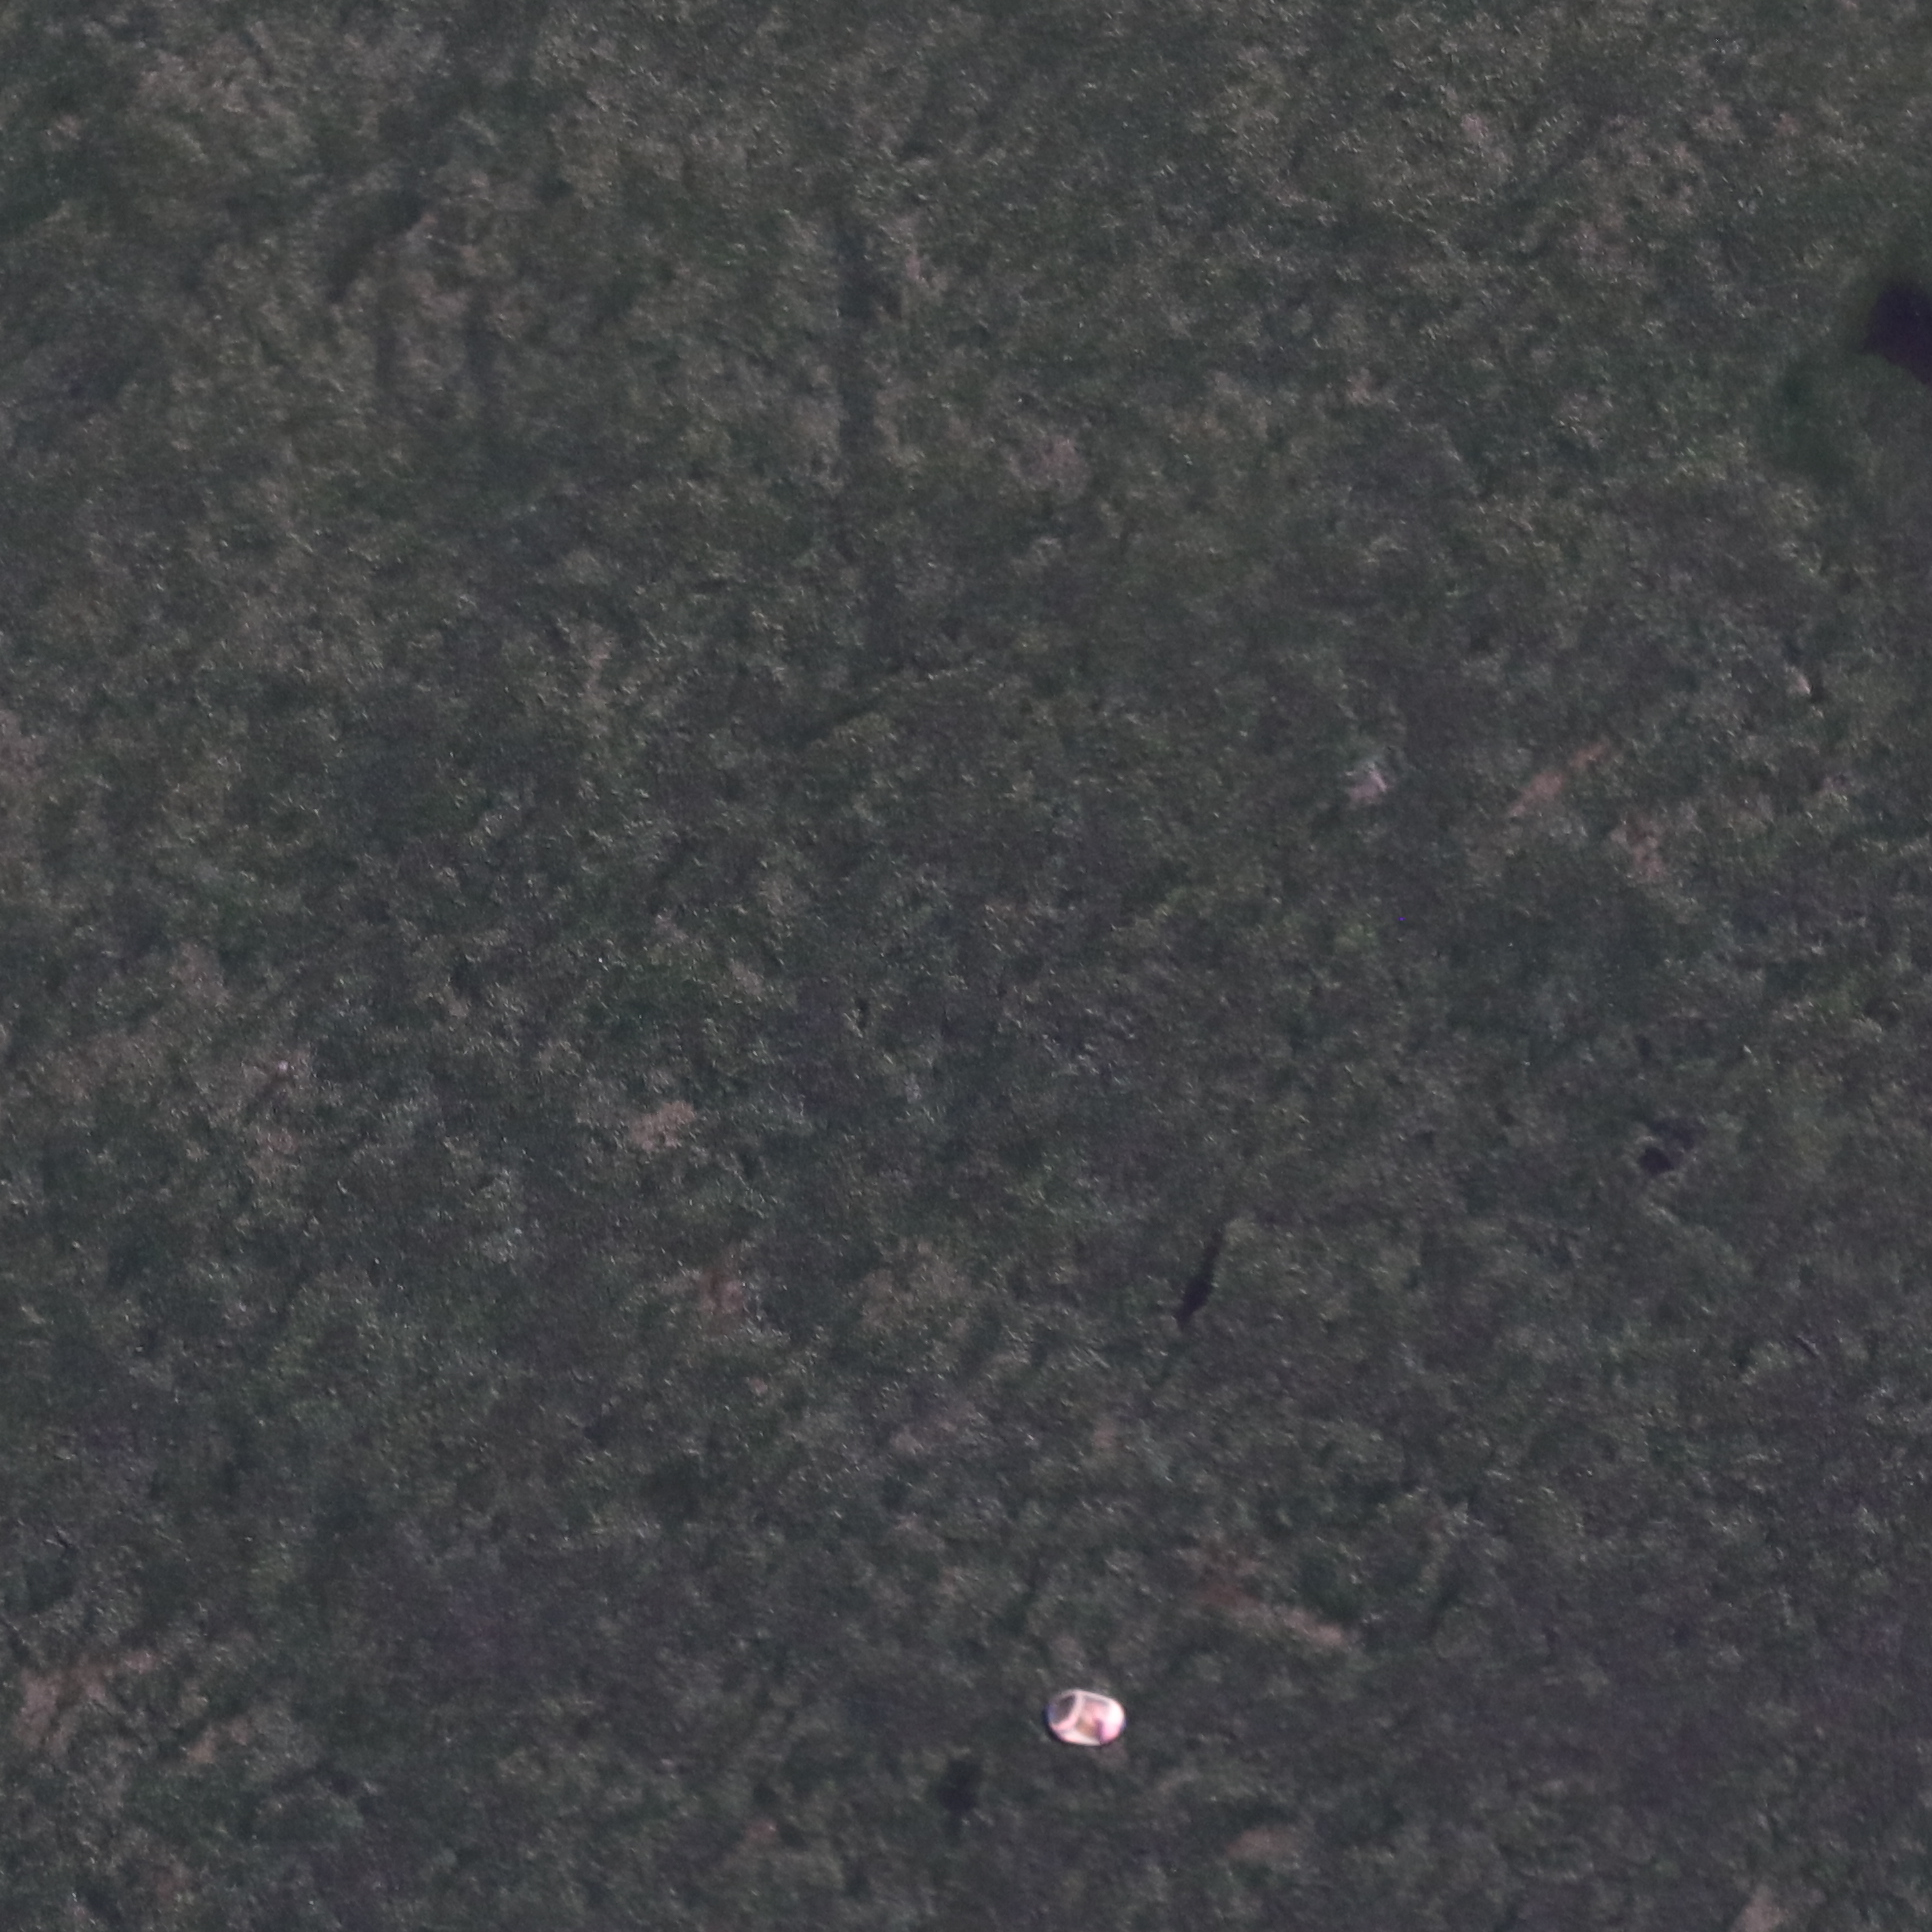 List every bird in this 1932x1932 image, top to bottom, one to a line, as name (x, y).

None